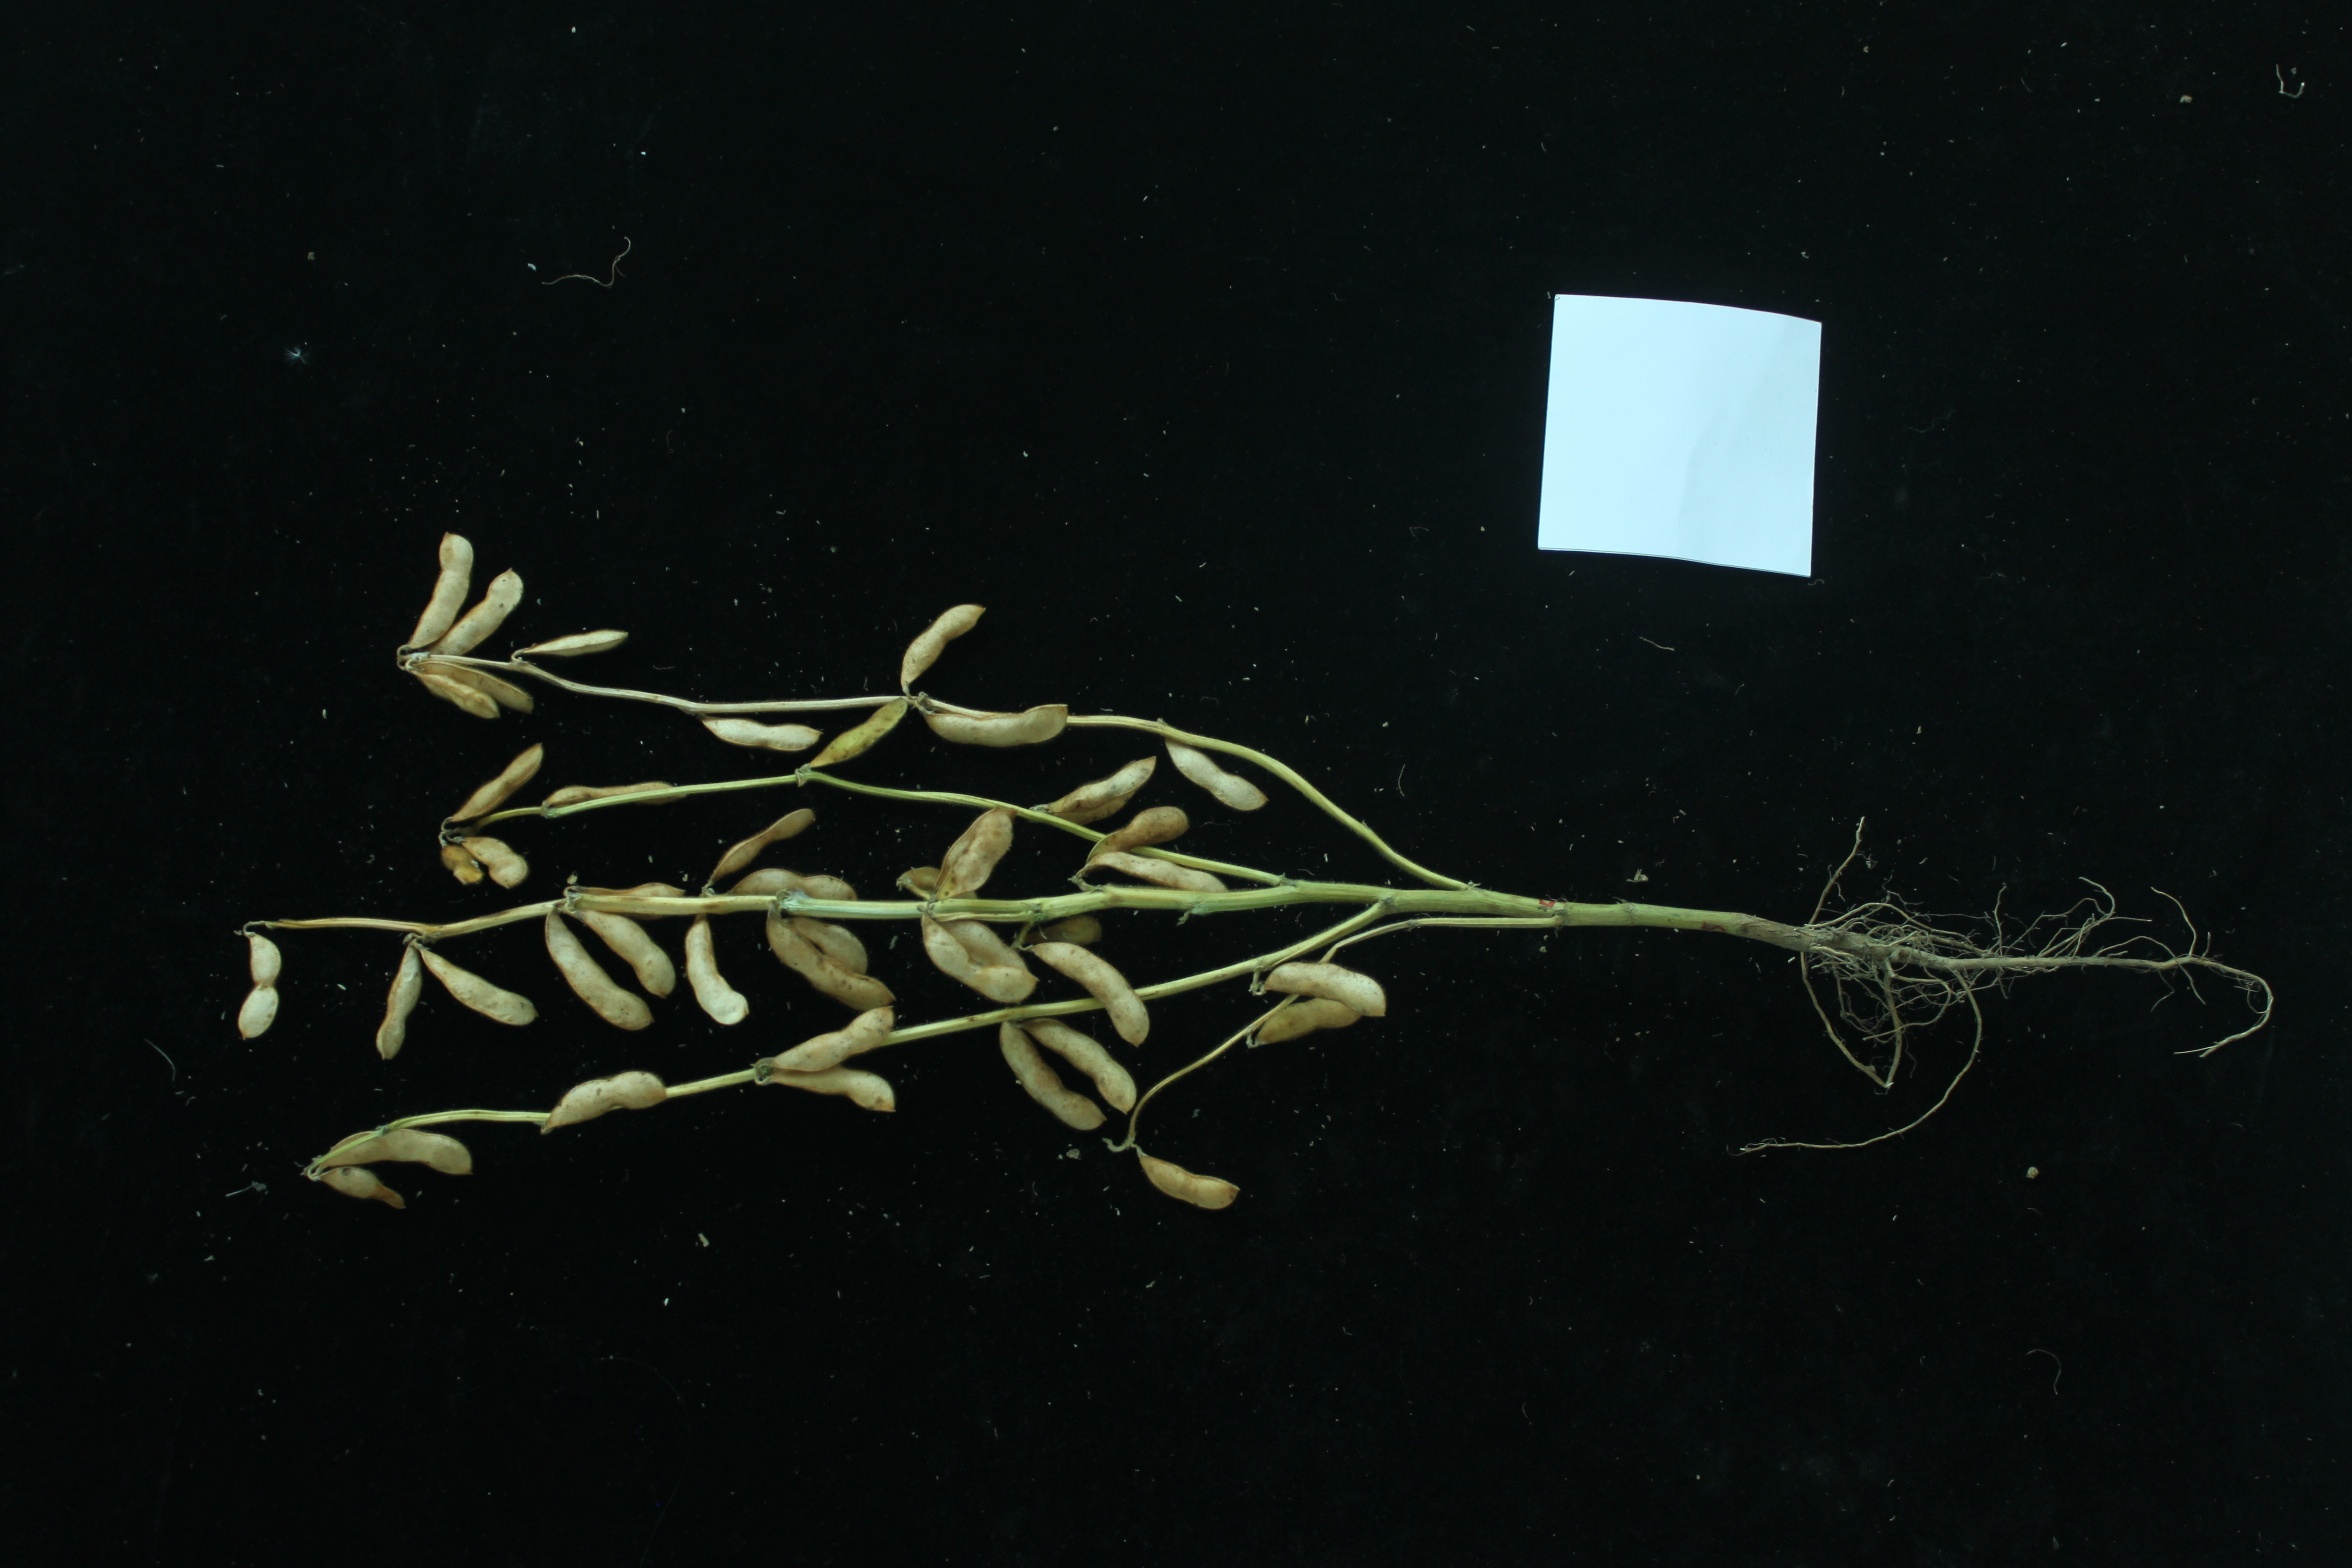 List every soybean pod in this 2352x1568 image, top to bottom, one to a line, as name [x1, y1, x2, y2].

soybean pod [406, 534, 474, 648]
soybean pod [424, 571, 522, 659]
soybean pod [899, 605, 986, 690]
soybean pod [519, 631, 628, 657]
soybean pod [414, 661, 531, 711]
soybean pod [417, 675, 499, 720]
soybean pod [802, 701, 908, 771]
soybean pod [920, 704, 1068, 746]
soybean pod [704, 720, 820, 753]
soybean pod [1162, 724, 1267, 812]
soybean pod [447, 744, 543, 822]
soybean pod [1043, 757, 1156, 814]
soybean pod [541, 784, 689, 811]
soybean pod [937, 805, 1012, 898]
soybean pod [1085, 807, 1189, 870]
soybean pod [710, 810, 813, 883]
soybean pod [448, 837, 526, 887]
soybean pod [440, 848, 482, 885]
soybean pod [1080, 854, 1234, 904]
soybean pod [730, 869, 857, 907]
soybean pod [567, 909, 675, 997]
soybean pod [543, 912, 652, 1030]
soybean pod [921, 917, 1037, 1004]
soybean pod [771, 918, 867, 985]
soybean pod [766, 919, 894, 1010]
soybean pod [686, 920, 747, 1025]
soybean pod [936, 921, 1028, 990]
soybean pod [235, 933, 280, 1040]
soybean pod [1028, 942, 1148, 1046]
soybean pod [420, 943, 537, 1025]
soybean pod [376, 947, 420, 1060]
soybean pod [1261, 965, 1385, 1018]
soybean pod [1256, 999, 1361, 1048]
soybean pod [758, 1007, 895, 1071]
soybean pod [1000, 1017, 1105, 1129]
soybean pod [1014, 1020, 1138, 1113]
soybean pod [762, 1069, 894, 1111]
soybean pod [544, 1071, 664, 1131]
soybean pod [317, 1129, 470, 1173]
soybean pod [1140, 1151, 1237, 1210]
soybean pod [308, 1166, 403, 1210]